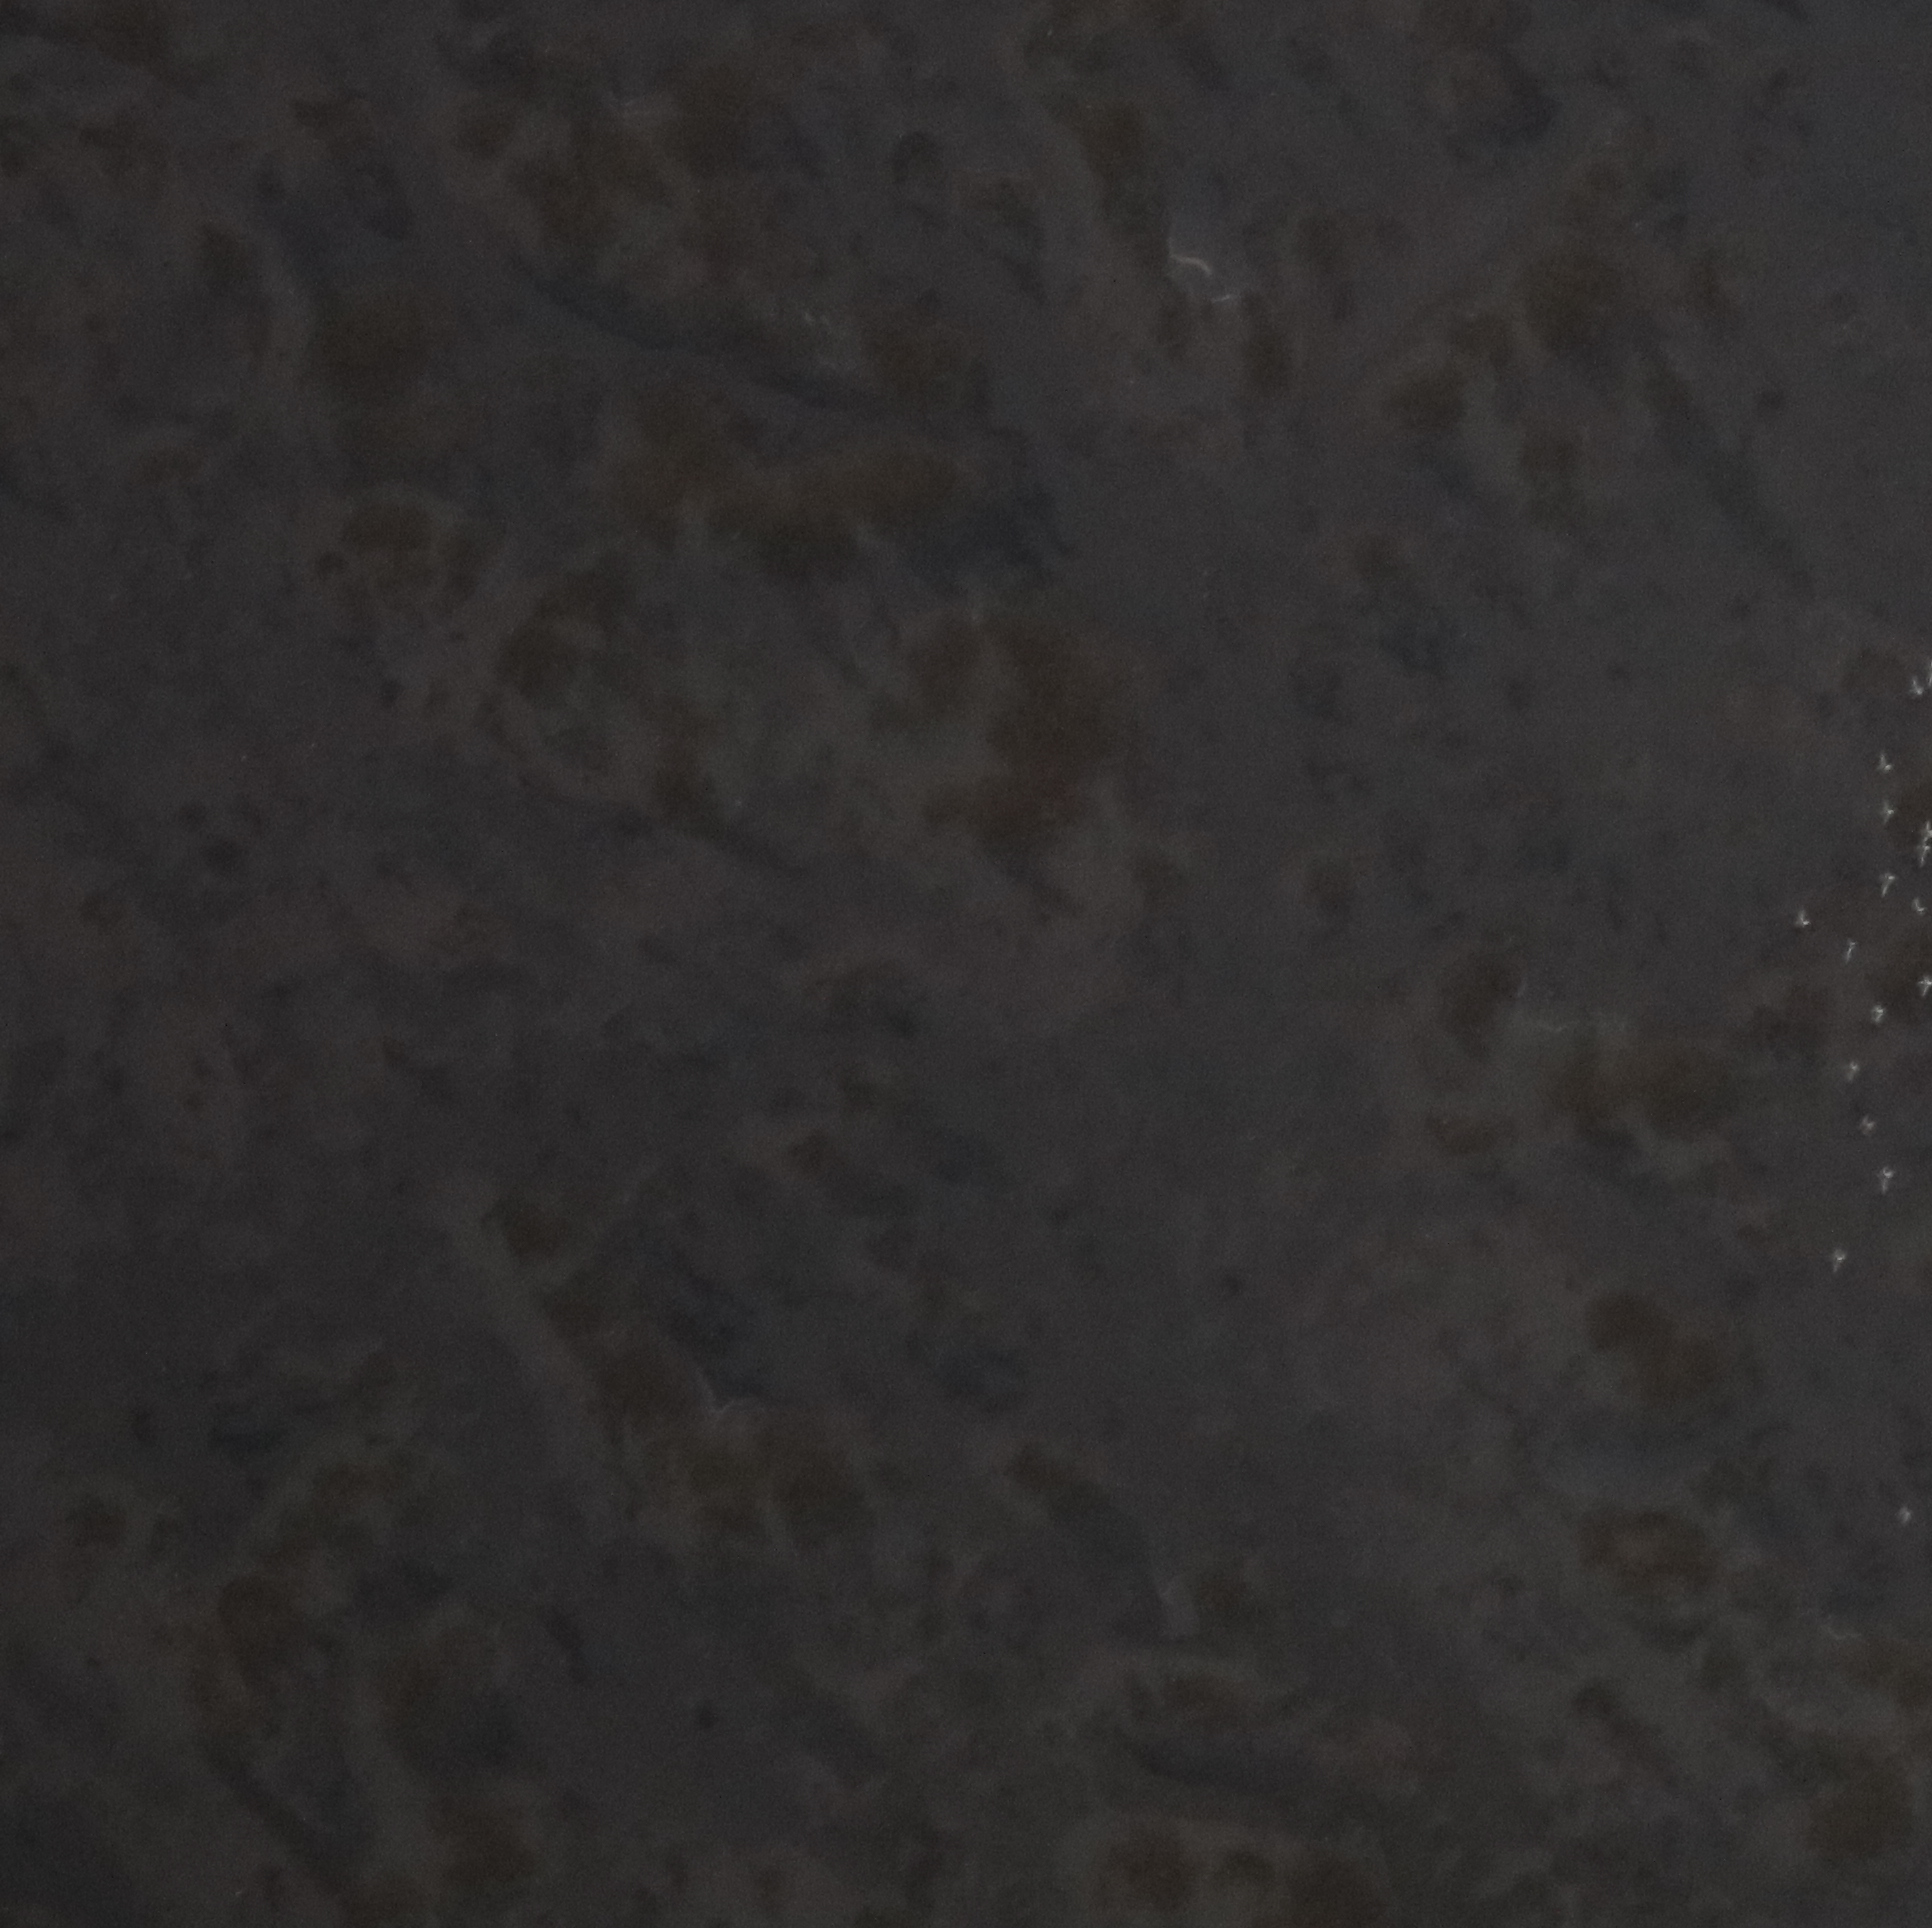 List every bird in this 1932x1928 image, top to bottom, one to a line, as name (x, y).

other bird (1916, 690)
other bird (1886, 767)
other bird (1884, 814)
other bird (1927, 829)
other bird (1920, 854)
other bird (1888, 879)
other bird (1919, 909)
other bird (1802, 923)
other bird (1850, 952)
other bird (1924, 986)
other bird (1877, 1012)
other bird (1851, 1071)
other bird (1868, 1125)
other bird (1885, 1183)
other bird (1838, 1262)
other bird (1907, 1515)